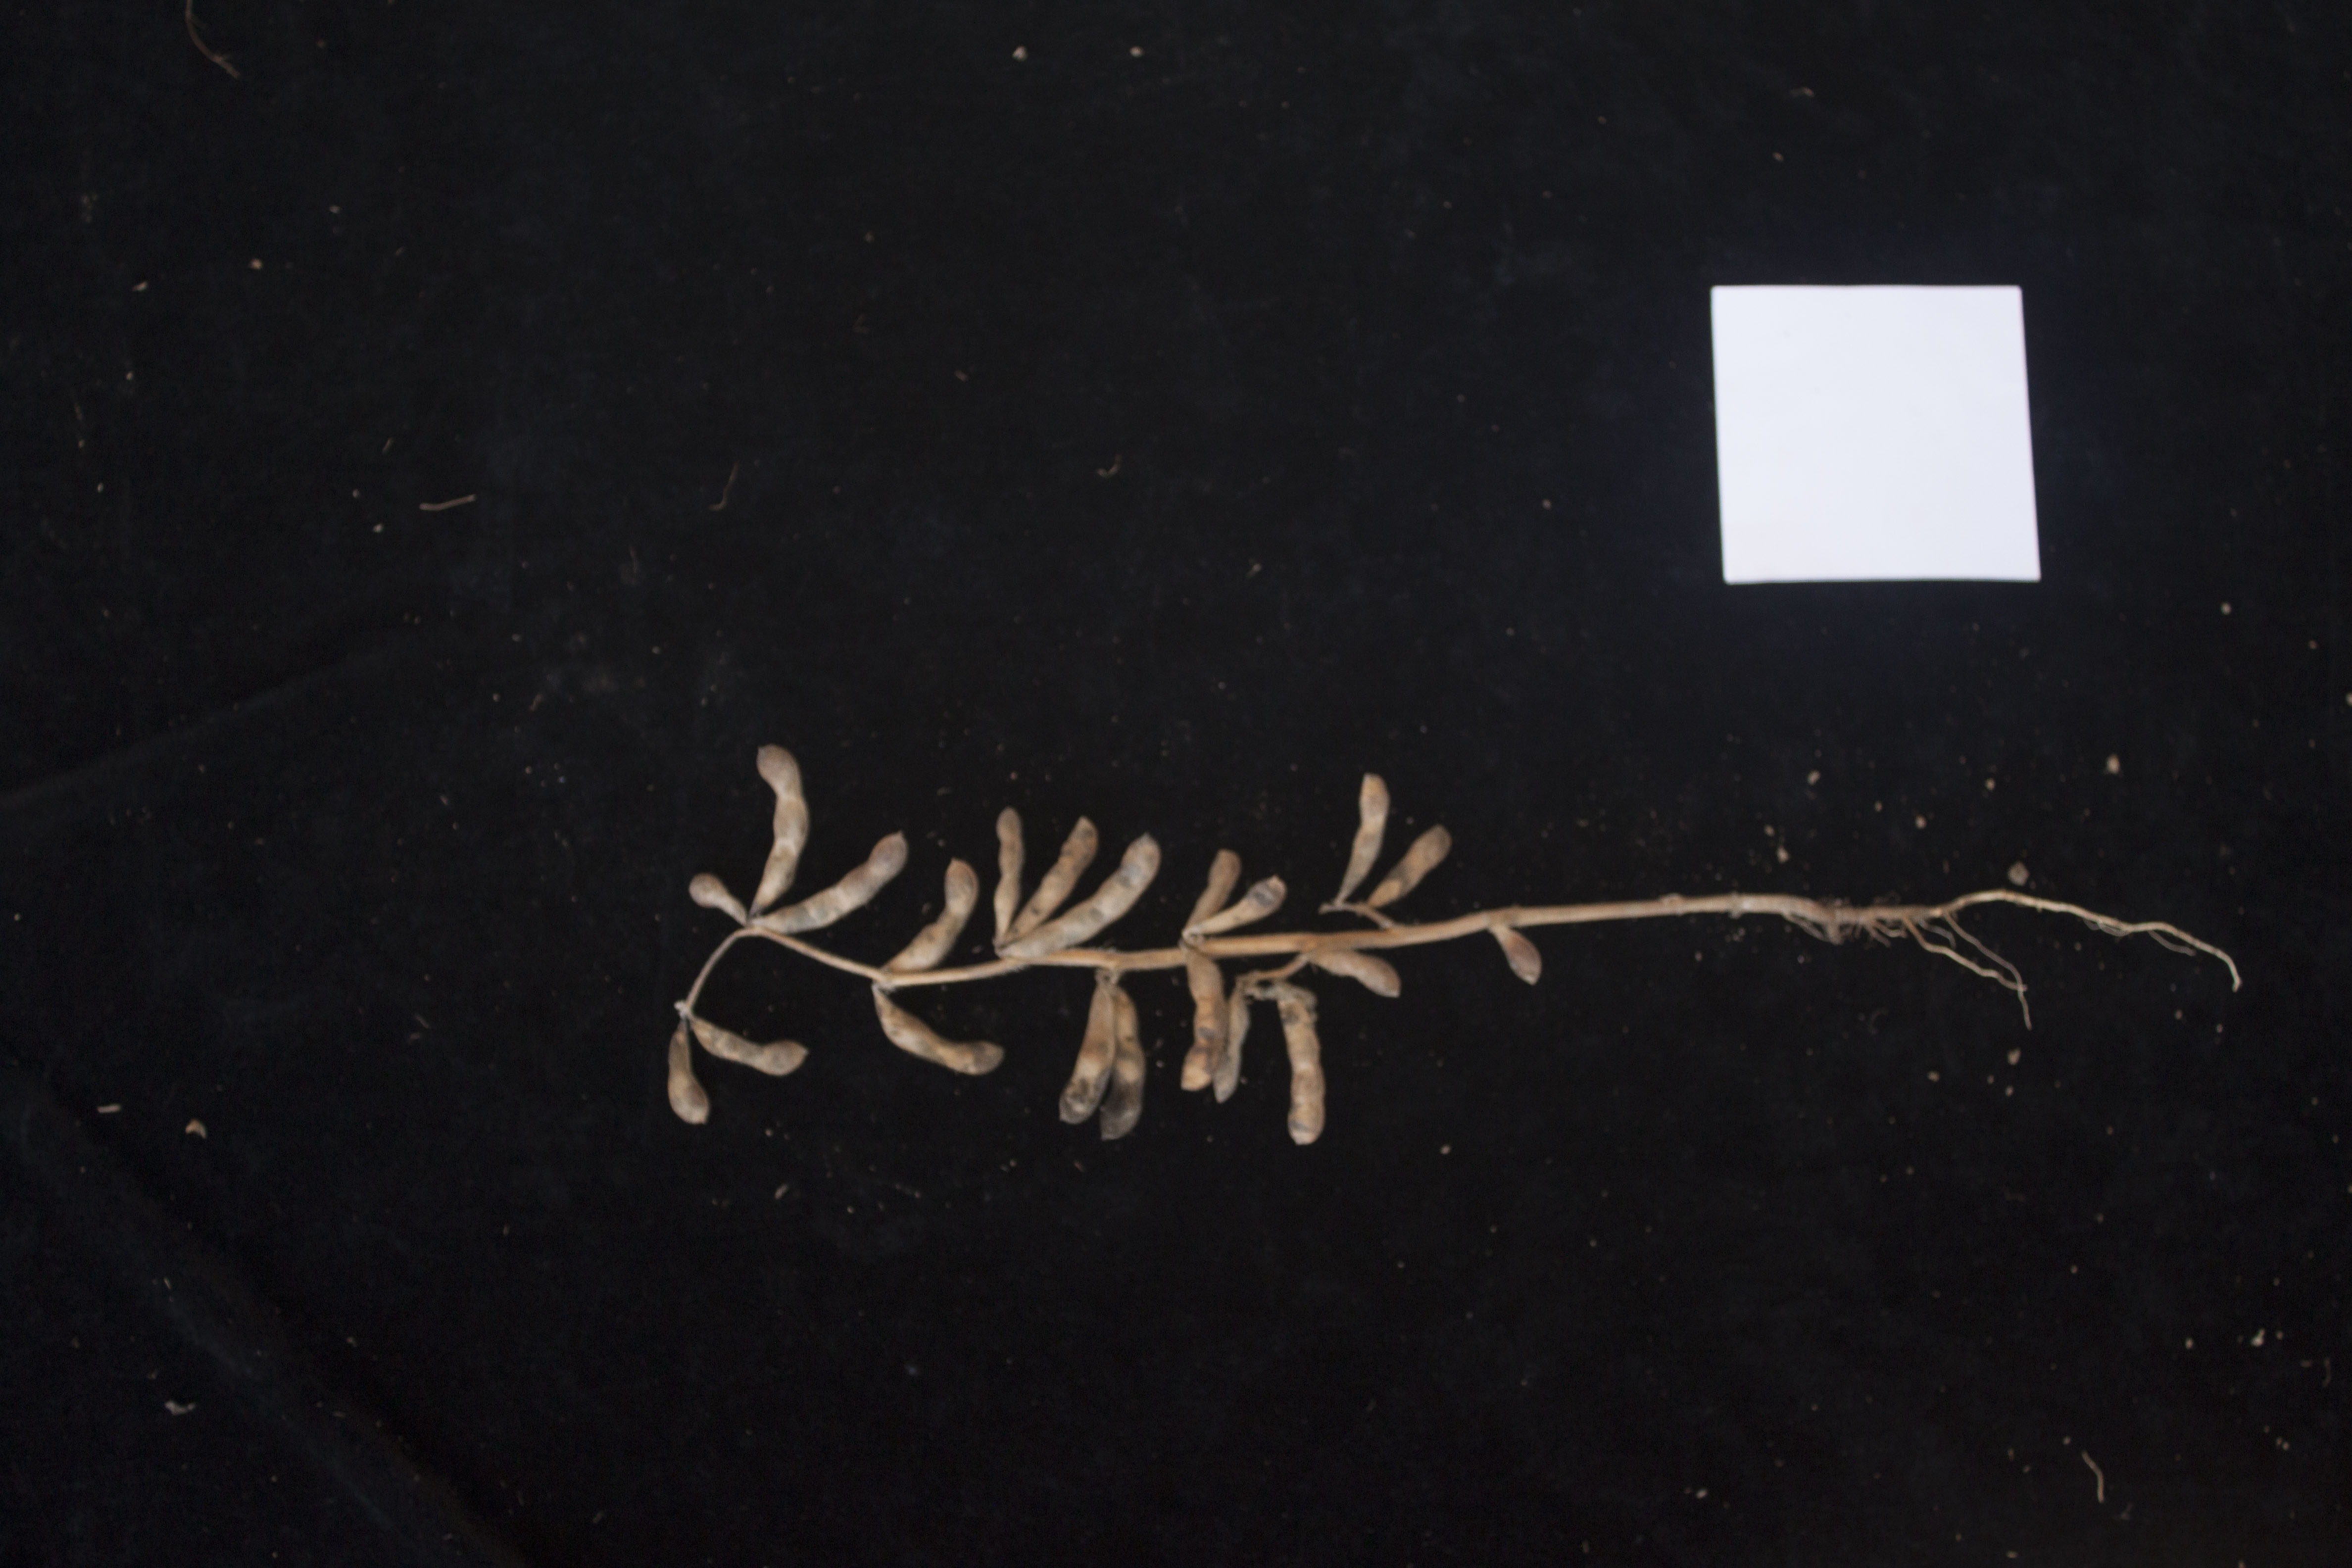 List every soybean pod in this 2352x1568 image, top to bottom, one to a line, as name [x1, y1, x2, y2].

soybean pod [750, 746, 809, 918]
soybean pod [1334, 776, 1389, 903]
soybean pod [991, 807, 1023, 945]
soybean pod [998, 817, 1099, 945]
soybean pod [1368, 828, 1451, 908]
soybean pod [751, 834, 907, 934]
soybean pod [1001, 837, 1159, 962]
soybean pod [1184, 850, 1243, 928]
soybean pod [882, 859, 979, 974]
soybean pod [687, 876, 747, 926]
soybean pod [1182, 876, 1287, 936]
soybean pod [1487, 926, 1540, 983]
soybean pod [1180, 946, 1228, 1091]
soybean pod [1284, 948, 1399, 996]
soybean pod [1058, 973, 1117, 1125]
soybean pod [1274, 979, 1325, 1145]
soybean pod [1100, 982, 1144, 1140]
soybean pod [871, 984, 1003, 1076]
soybean pod [1215, 984, 1249, 1102]
soybean pod [690, 1013, 805, 1075]
soybean pod [668, 1026, 709, 1123]